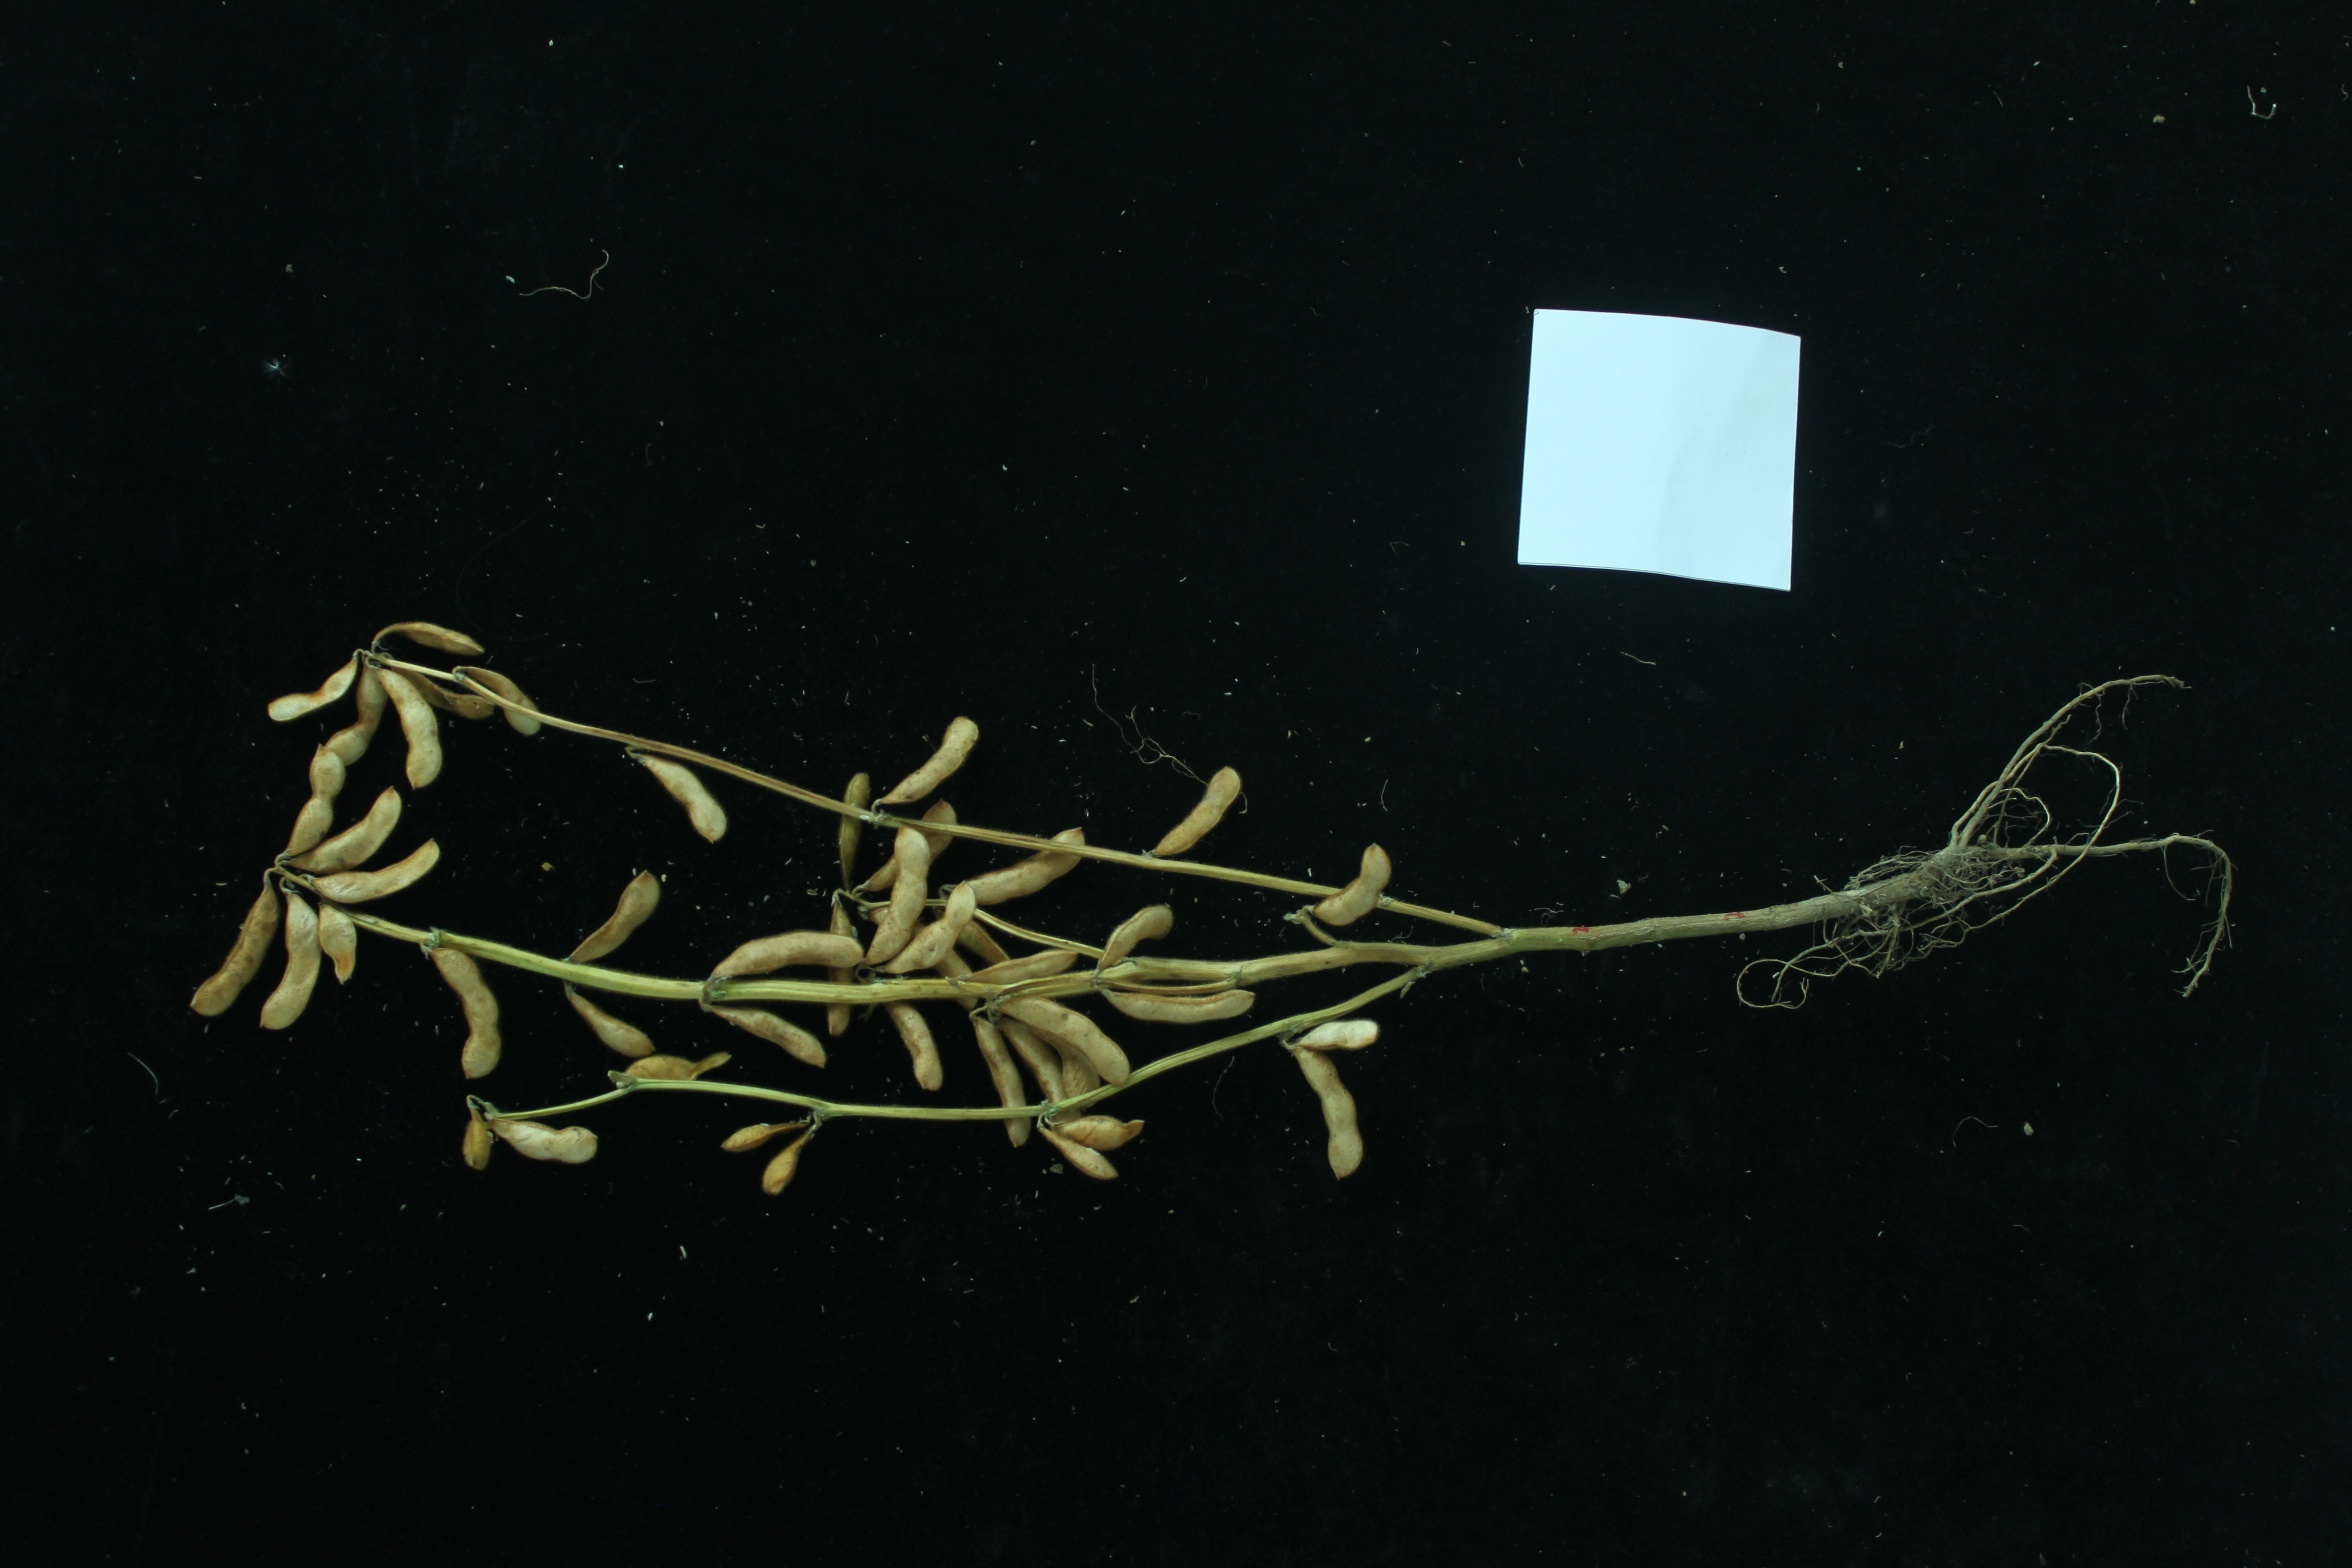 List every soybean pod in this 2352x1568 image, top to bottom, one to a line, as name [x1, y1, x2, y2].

soybean pod [374, 624, 482, 655]
soybean pod [269, 655, 357, 723]
soybean pod [386, 656, 494, 719]
soybean pod [367, 663, 440, 787]
soybean pod [325, 664, 385, 767]
soybean pod [452, 668, 542, 735]
soybean pod [875, 719, 980, 805]
soybean pod [281, 749, 343, 859]
soybean pod [633, 755, 726, 842]
soybean pod [1152, 768, 1241, 856]
soybean pod [839, 774, 868, 887]
soybean pod [285, 788, 400, 871]
soybean pod [855, 801, 957, 891]
soybean pod [867, 827, 930, 964]
soybean pod [947, 830, 1084, 904]
soybean pod [308, 842, 439, 903]
soybean pod [1307, 845, 1391, 925]
soybean pod [568, 871, 660, 963]
soybean pod [191, 877, 278, 1016]
soybean pod [876, 882, 975, 972]
soybean pod [261, 890, 321, 1029]
soybean pod [827, 899, 850, 1035]
soybean pod [936, 899, 1015, 973]
soybean pod [317, 900, 356, 982]
soybean pod [1098, 905, 1173, 970]
soybean pod [869, 908, 978, 1007]
soybean pod [709, 932, 864, 990]
soybean pod [956, 947, 1079, 985]
soybean pod [429, 948, 499, 1079]
soybean pod [865, 979, 941, 1089]
soybean pod [563, 983, 655, 1056]
soybean pod [1104, 990, 1253, 1024]
soybean pod [982, 998, 1128, 1085]
soybean pod [702, 1005, 825, 1069]
soybean pod [972, 1017, 1029, 1147]
soybean pod [1286, 1019, 1379, 1049]
soybean pod [992, 1020, 1070, 1111]
soybean pod [1289, 1047, 1362, 1177]
soybean pod [615, 1053, 731, 1084]
soybean pod [463, 1107, 490, 1167]
soybean pod [488, 1111, 596, 1163]
soybean pod [1047, 1114, 1142, 1150]
soybean pod [1039, 1119, 1117, 1179]
soybean pod [722, 1122, 799, 1150]
soybean pod [763, 1128, 816, 1194]